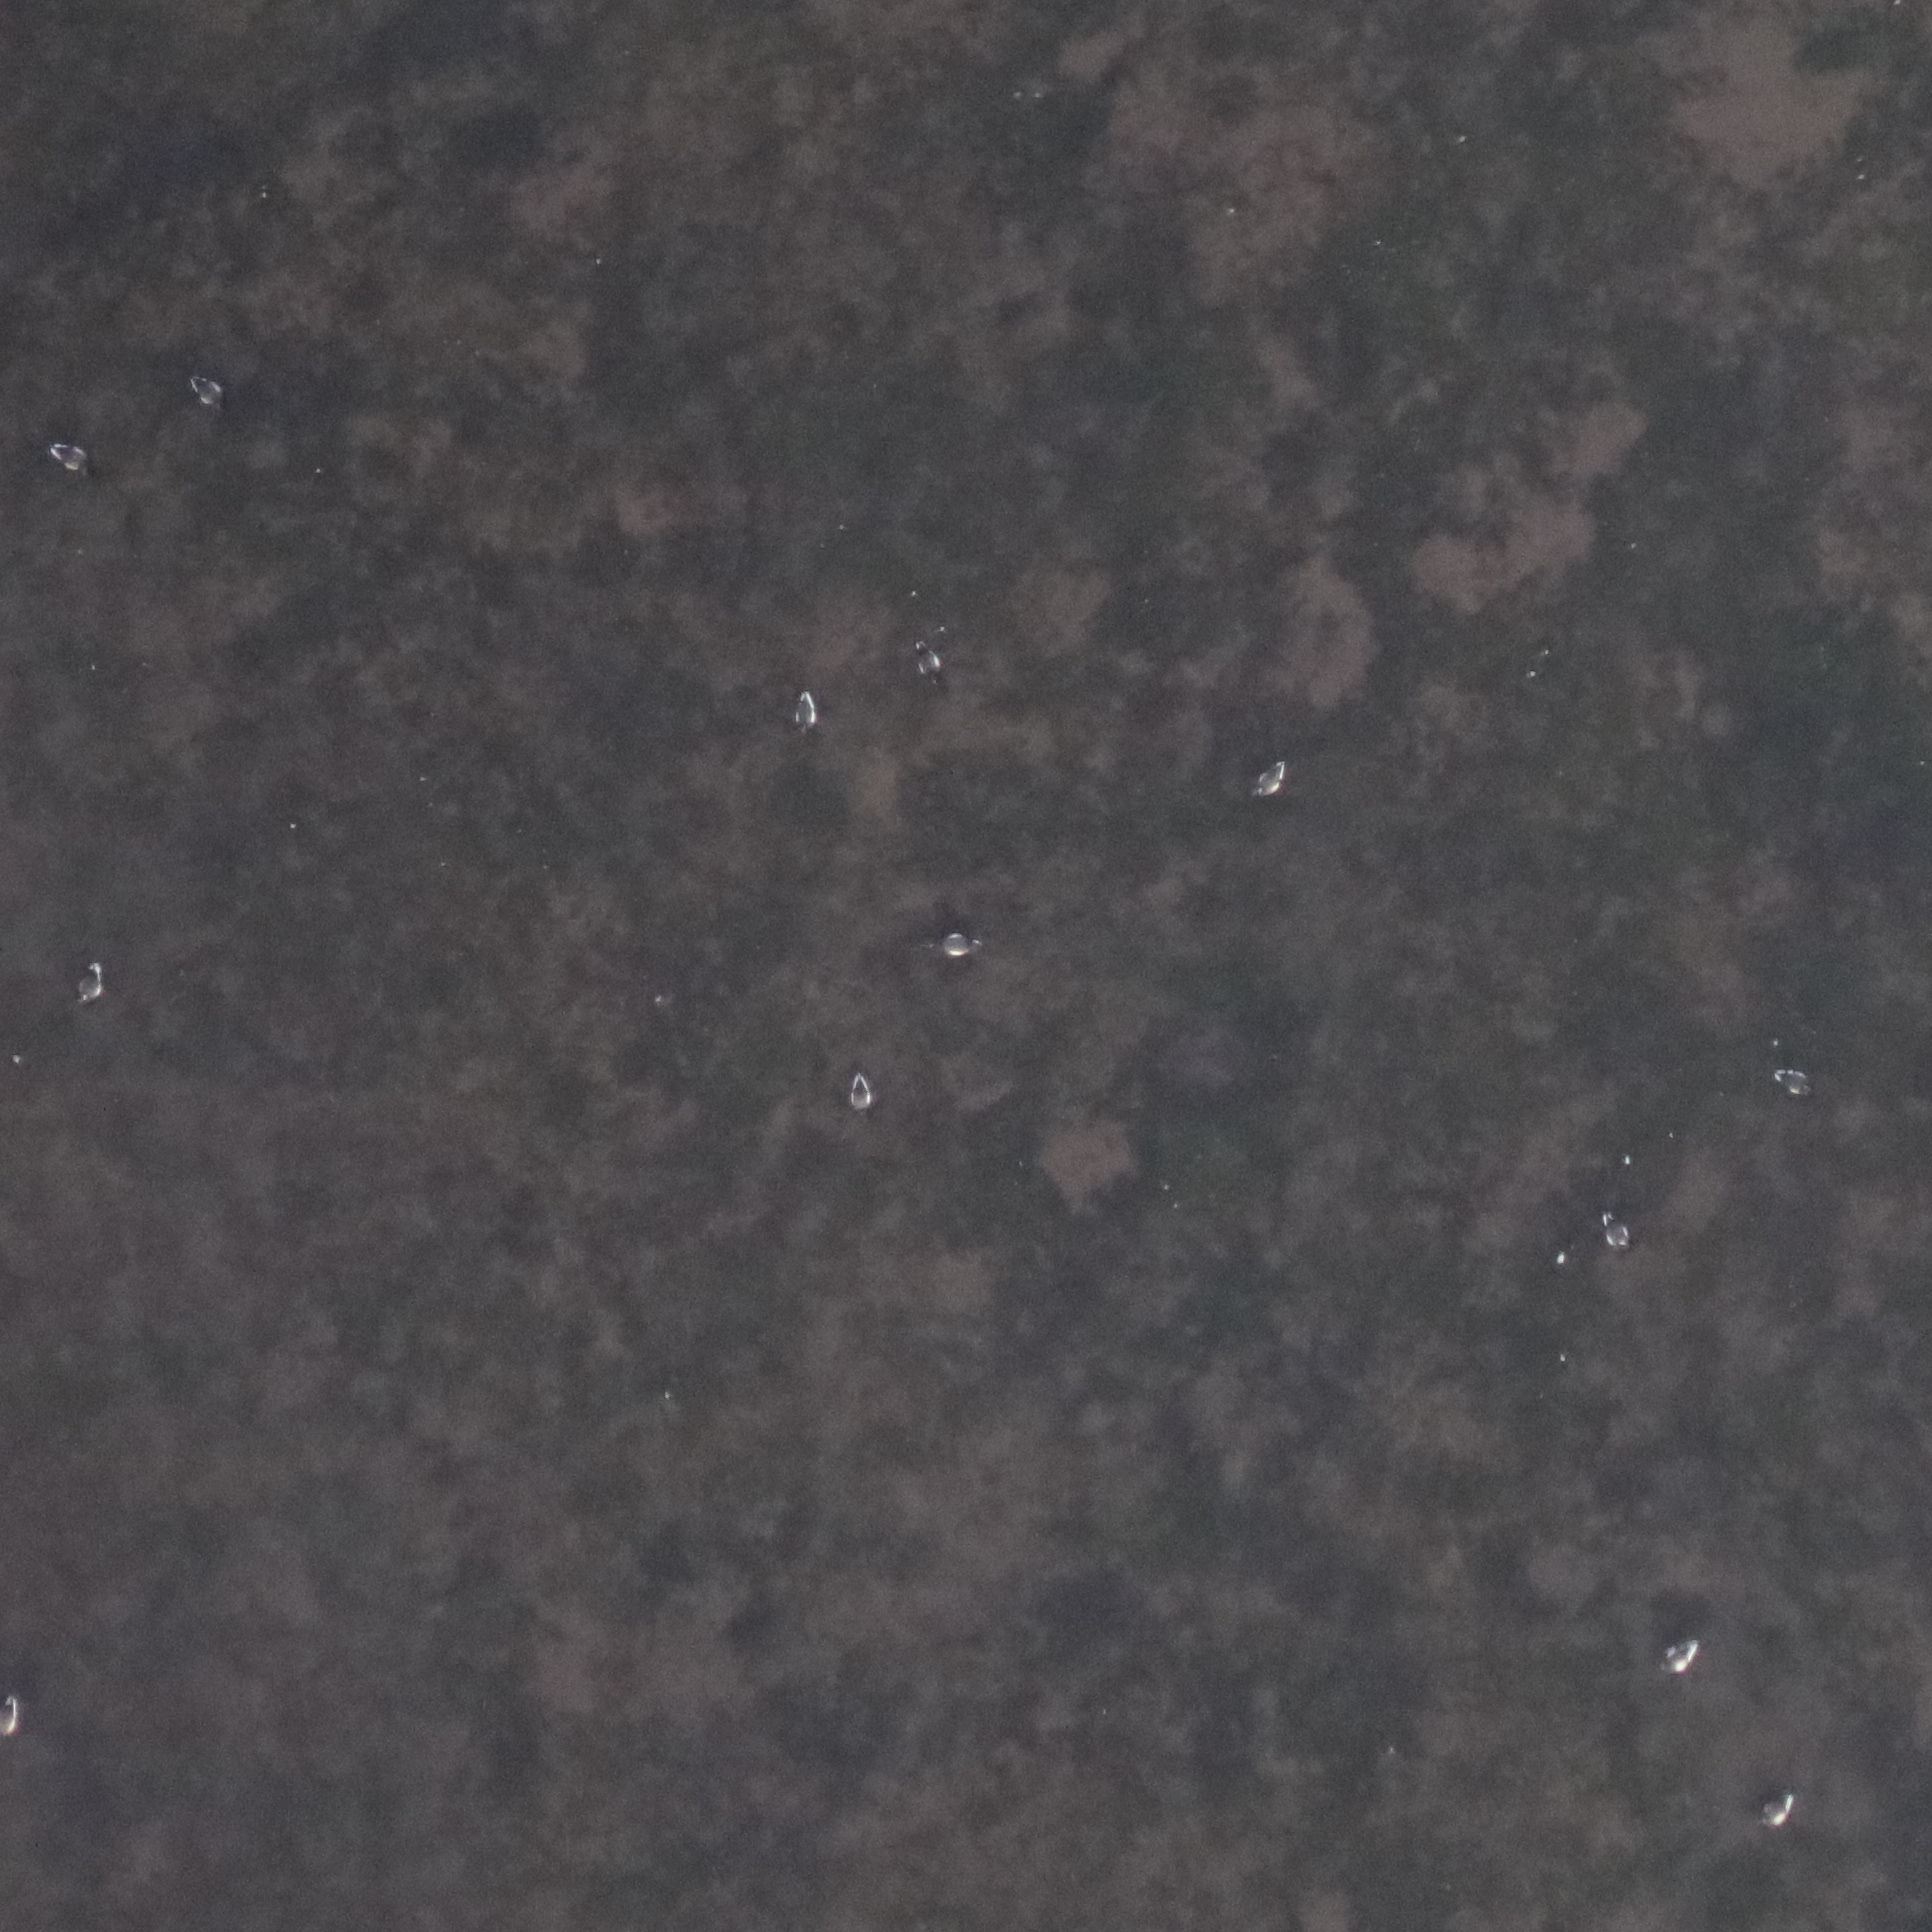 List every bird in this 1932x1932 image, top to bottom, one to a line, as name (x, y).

brant (209, 392)
brant (71, 457)
brant (927, 662)
brant (806, 713)
brant (1270, 778)
brant (958, 945)
brant (91, 984)
brant (1793, 1079)
brant (860, 1095)
brant (1618, 1231)
brant (1682, 1655)
brant (8, 1716)
brant (1775, 1808)